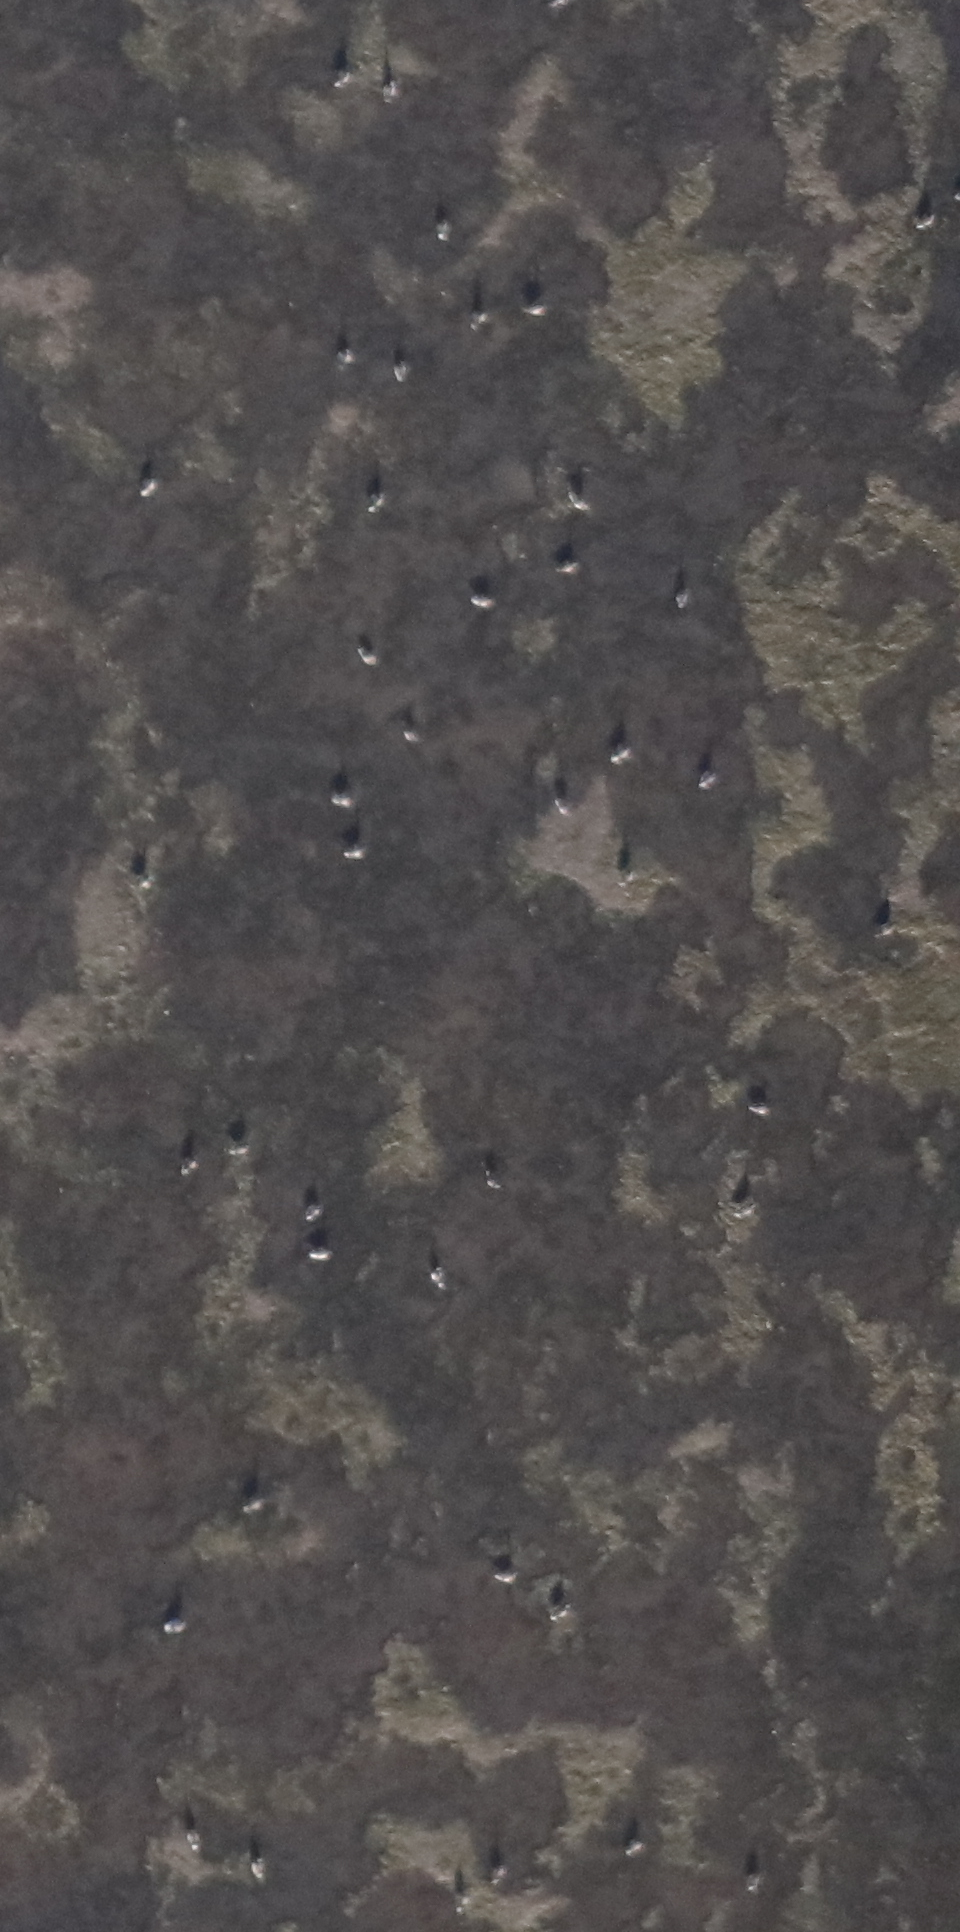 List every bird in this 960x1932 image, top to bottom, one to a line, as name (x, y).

brant (560, 0)
brant (339, 78)
brant (389, 89)
brant (924, 220)
brant (445, 228)
brant (532, 309)
brant (476, 316)
brant (342, 358)
brant (399, 373)
brant (148, 487)
brant (374, 502)
brant (580, 502)
brant (568, 567)
brant (684, 599)
brant (485, 603)
brant (363, 653)
brant (413, 739)
brant (619, 756)
brant (707, 777)
brant (557, 801)
brant (346, 803)
brant (350, 854)
brant (625, 878)
brant (144, 883)
Canada goose (887, 928)
brant (761, 1110)
brant (240, 1146)
brant (186, 1165)
brant (492, 1180)
brant (743, 1206)
brant (314, 1212)
brant (318, 1256)
brant (438, 1276)
brant (256, 1503)
brant (509, 1575)
brant (560, 1612)
brant (174, 1625)
brant (193, 1842)
brant (634, 1846)
brant (260, 1869)
brant (499, 1872)
brant (752, 1882)
brant (463, 1903)